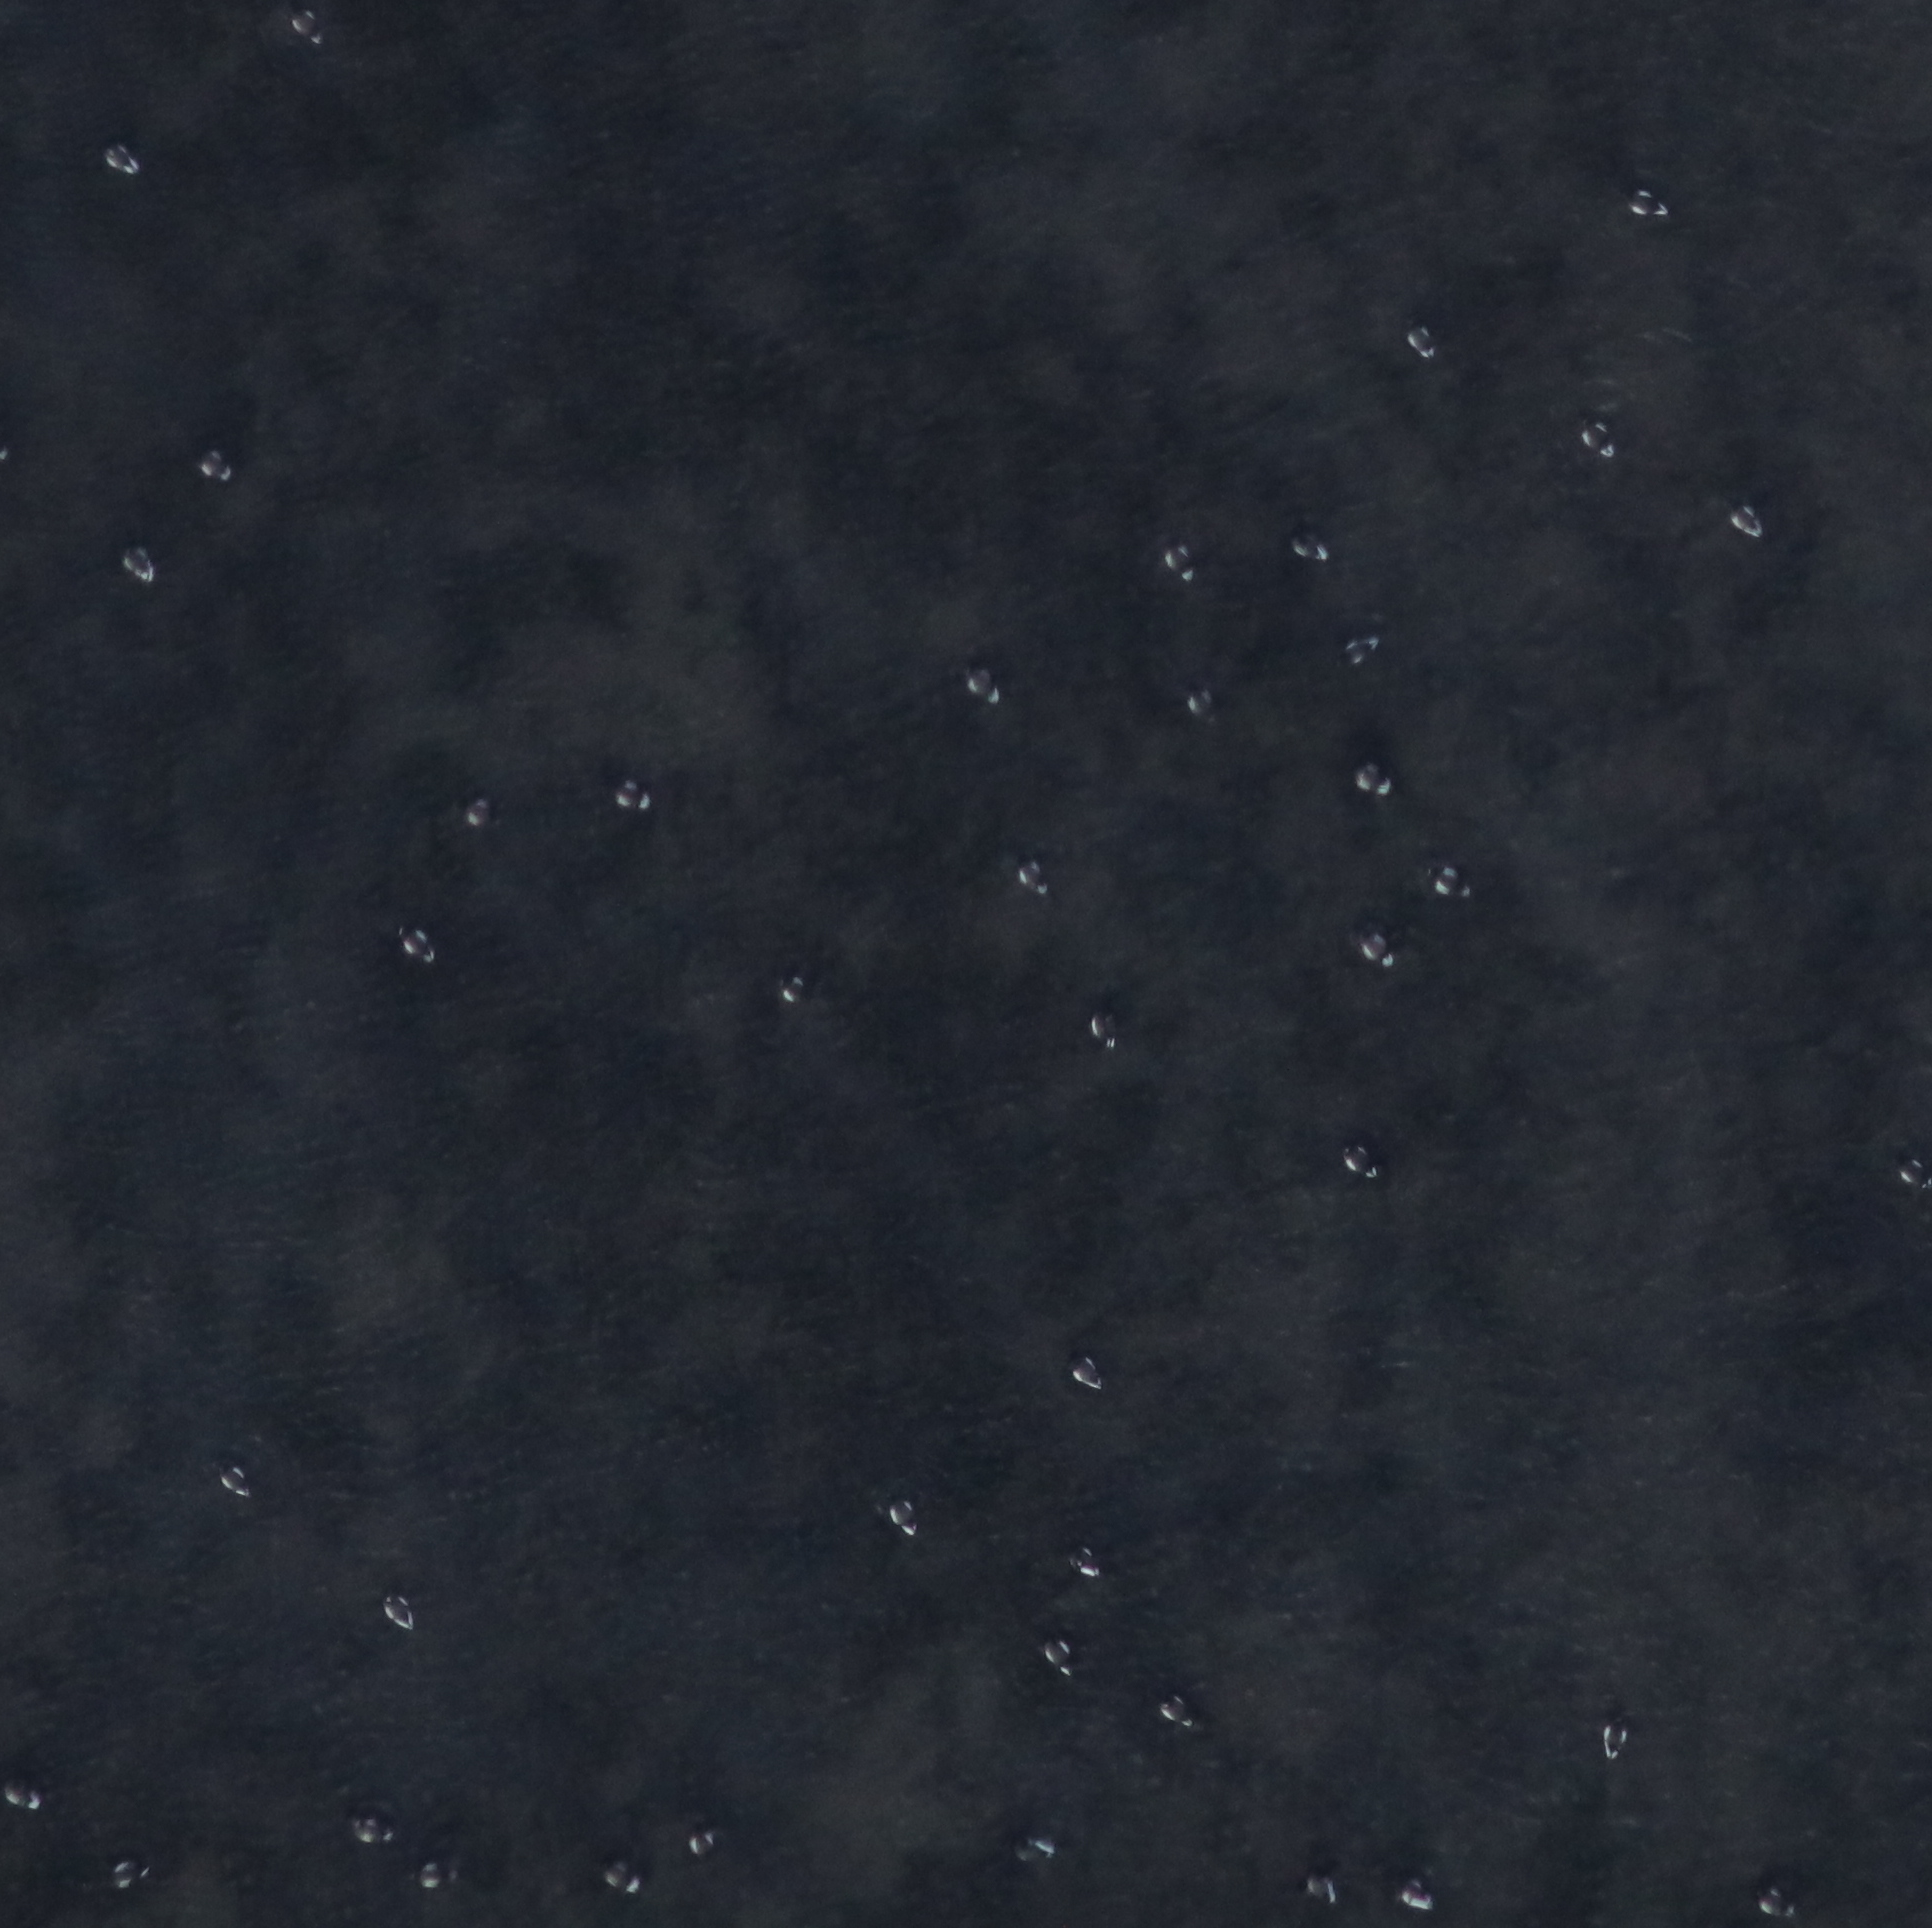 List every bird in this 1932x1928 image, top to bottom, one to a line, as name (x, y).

brant (306, 23)
brant (119, 159)
brant (1647, 205)
brant (1421, 339)
brant (1599, 439)
brant (216, 465)
brant (1746, 520)
brant (1310, 547)
brant (139, 562)
brant (1180, 562)
brant (1359, 649)
brant (981, 682)
brant (1202, 705)
brant (1372, 781)
brant (630, 795)
brant (476, 811)
brant (1031, 875)
brant (1450, 881)
brant (418, 944)
brant (1375, 946)
brant (792, 988)
brant (1105, 1025)
brant (1361, 1161)
brant (1915, 1174)
brant (1087, 1371)
brant (235, 1480)
brant (903, 1515)
brant (1087, 1559)
brant (399, 1610)
brant (1058, 1654)
brant (1176, 1710)
brant (1614, 1738)
brant (23, 1795)
brant (369, 1826)
brant (700, 1841)
brant (1033, 1850)
brant (130, 1875)
brant (433, 1876)
brant (620, 1876)
brant (1320, 1888)
brant (1413, 1894)
brant (1774, 1906)